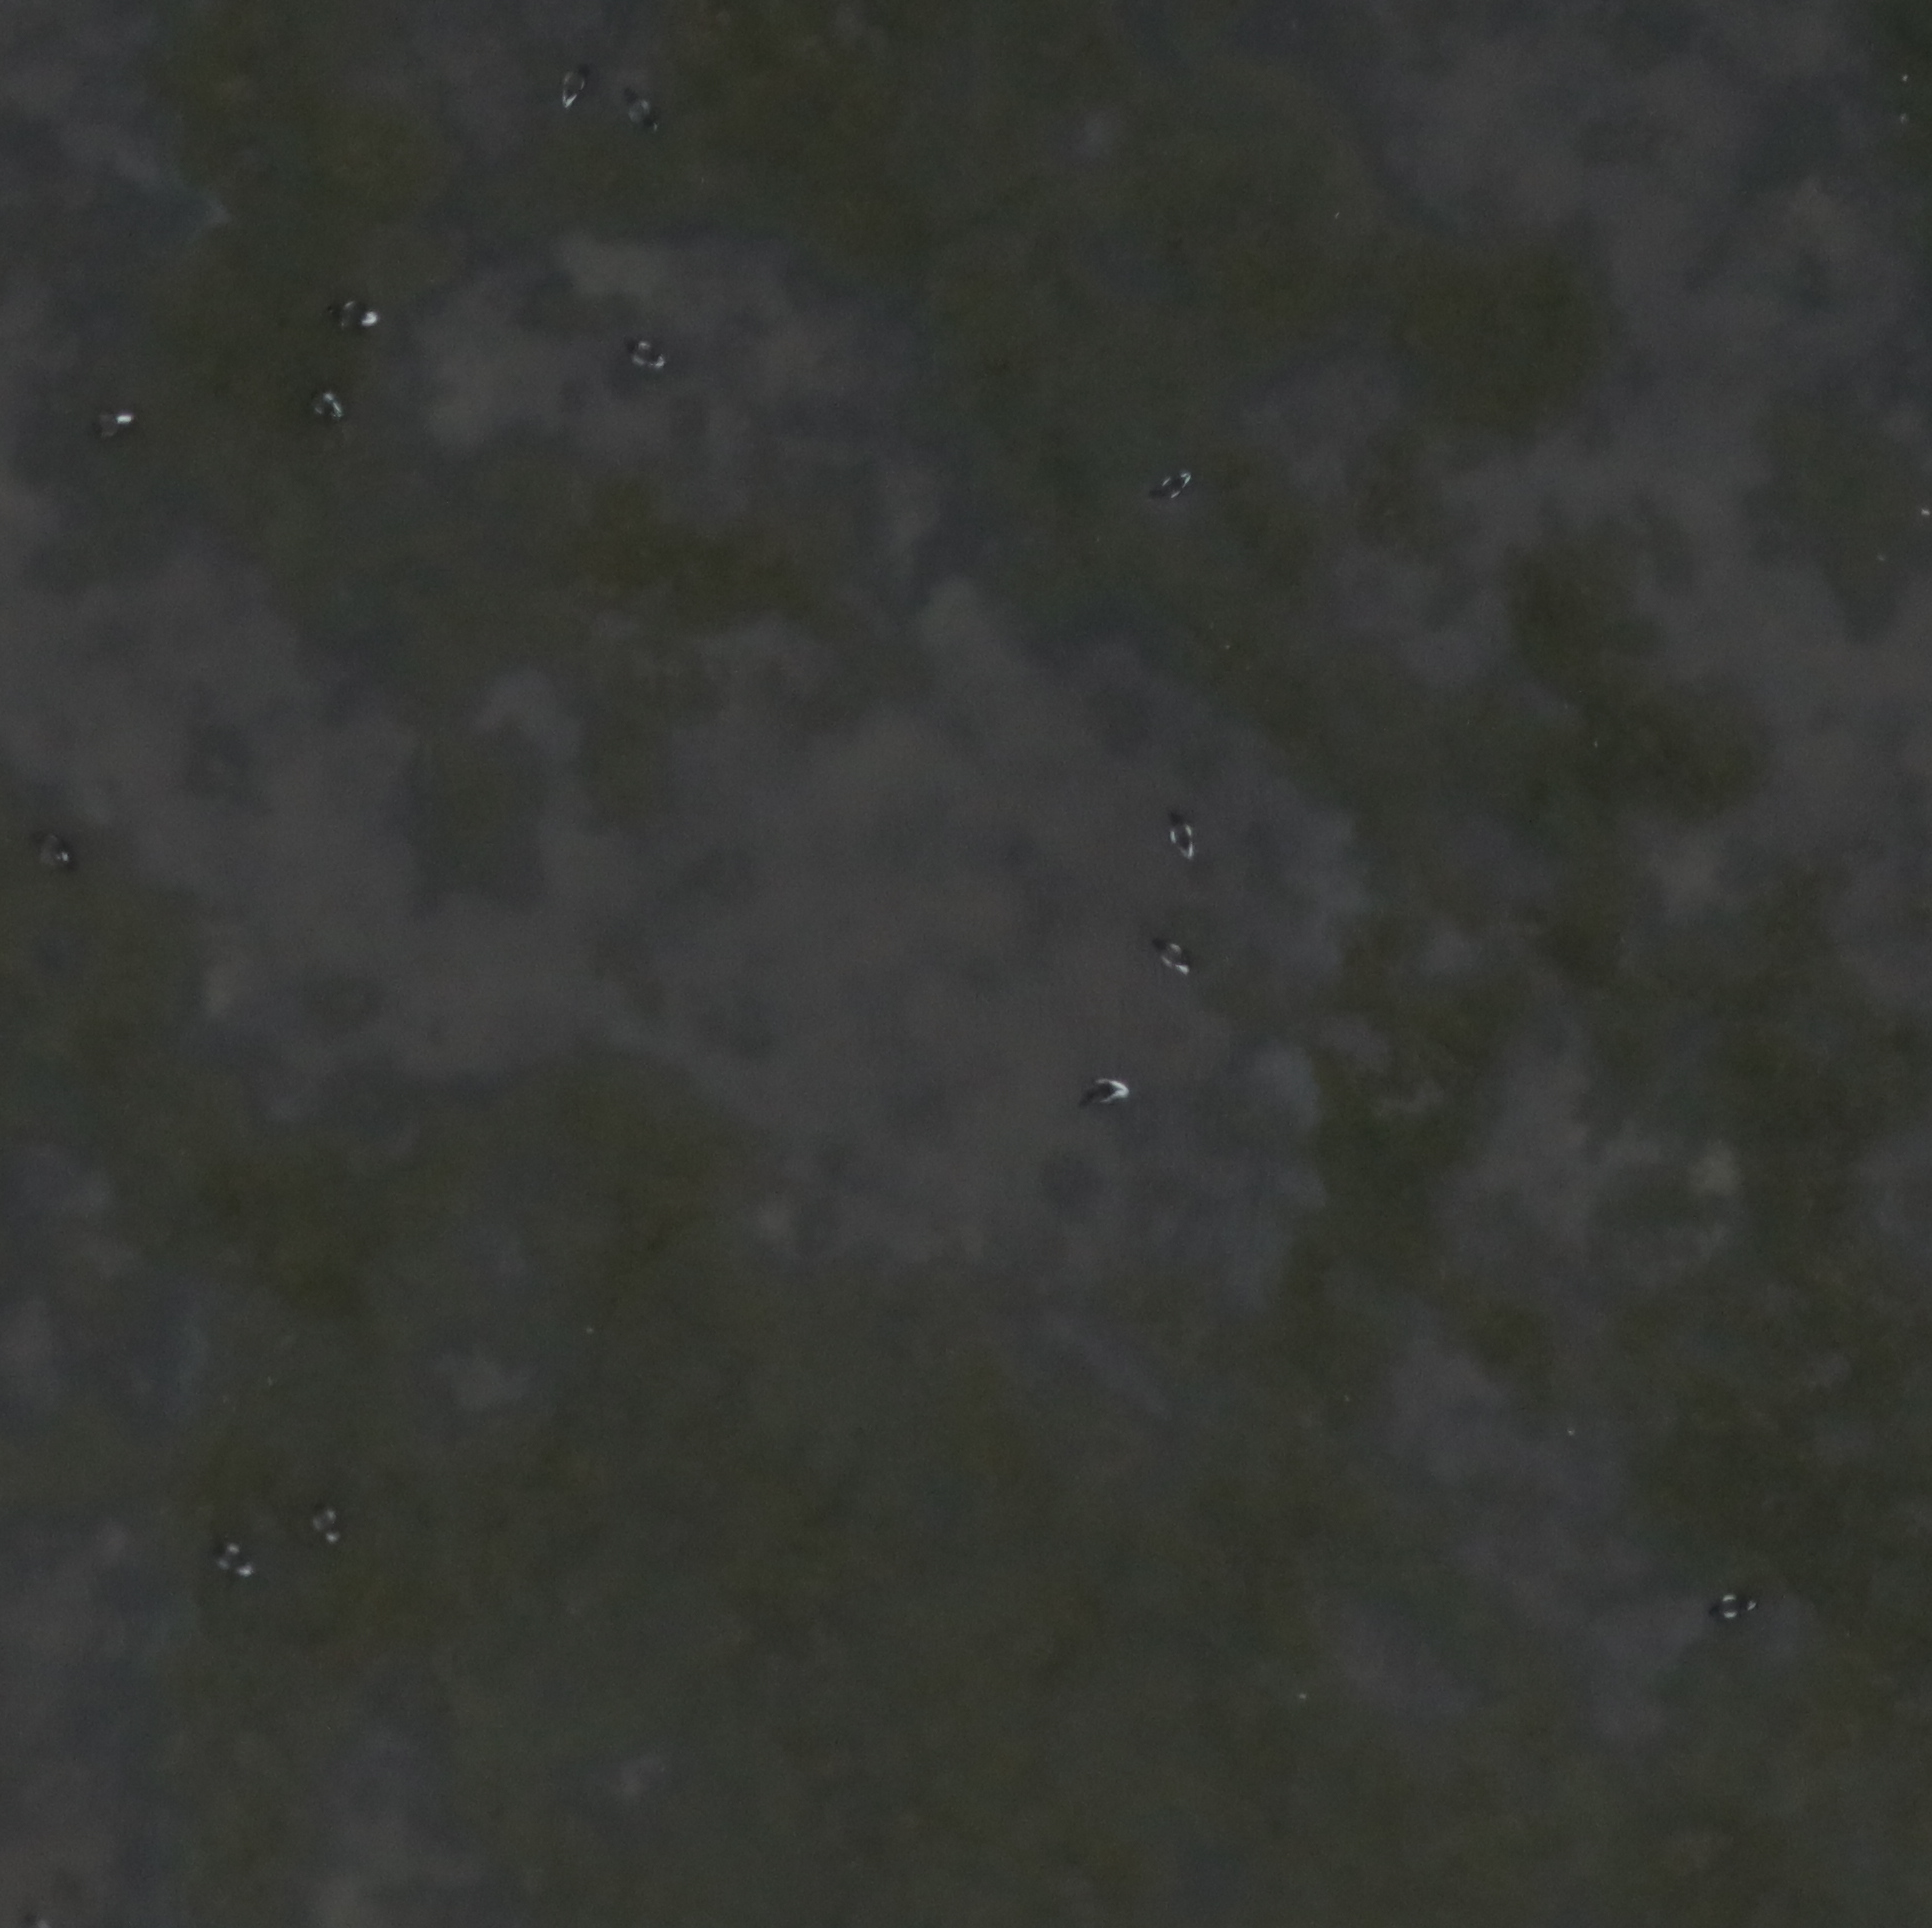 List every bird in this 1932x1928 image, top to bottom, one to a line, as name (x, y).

brant (572, 84)
brant (629, 118)
brant (358, 316)
brant (646, 355)
brant (335, 405)
brant (106, 423)
brant (1166, 481)
brant (1184, 837)
brant (49, 851)
brant (1173, 956)
brant (1100, 1086)
brant (326, 1523)
brant (225, 1558)
brant (1730, 1606)